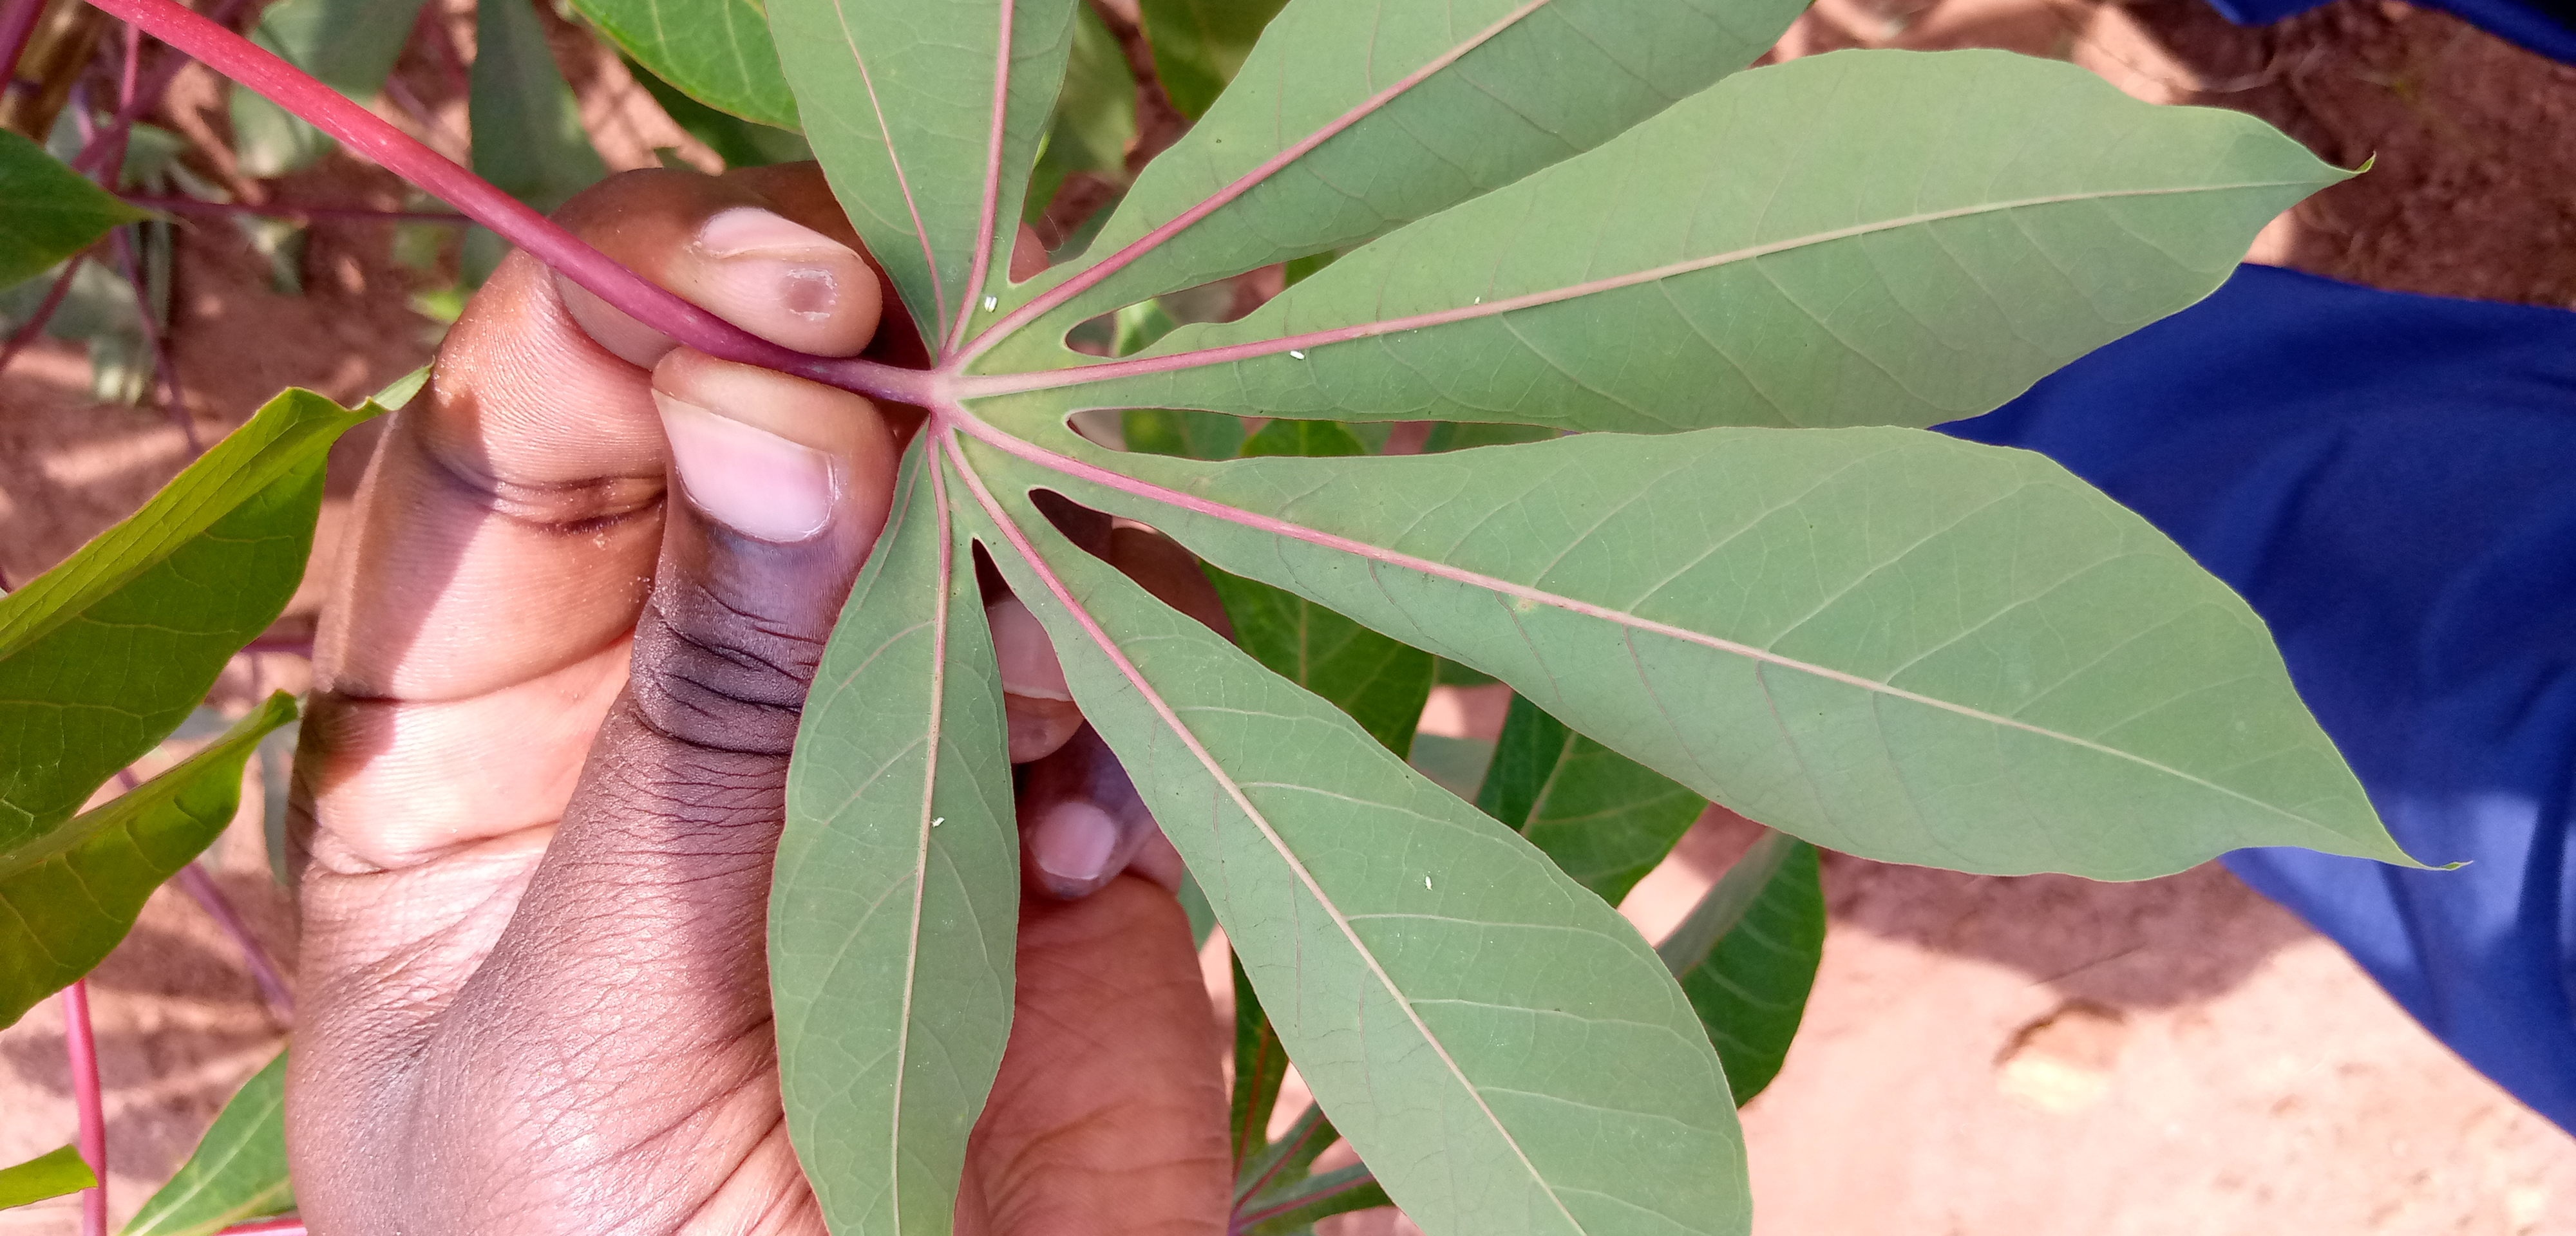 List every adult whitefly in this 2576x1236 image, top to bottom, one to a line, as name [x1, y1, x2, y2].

whitefly [974, 286, 1010, 329]
whitefly [982, 288, 1000, 322]
whitefly [1466, 290, 1486, 312]
whitefly [1278, 335, 1311, 377]
whitefly [926, 803, 961, 844]
whitefly [1414, 861, 1446, 913]